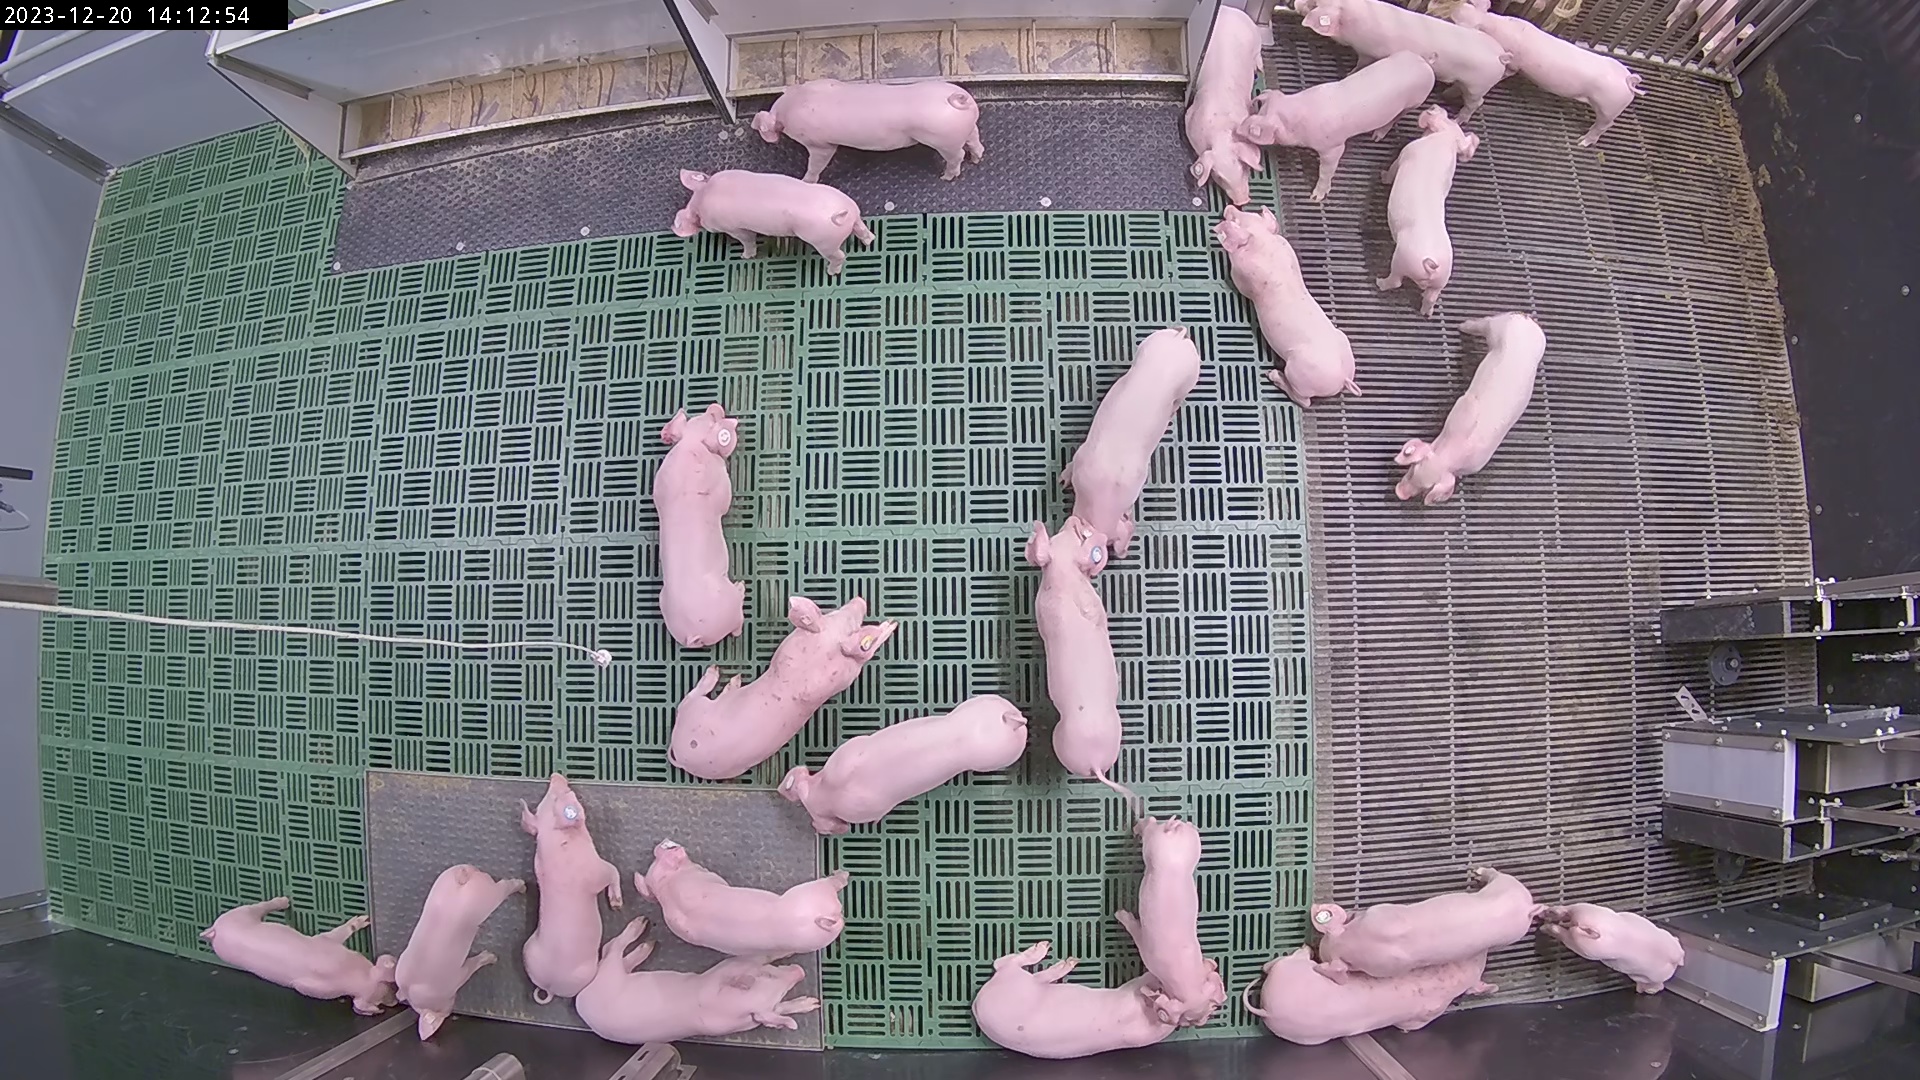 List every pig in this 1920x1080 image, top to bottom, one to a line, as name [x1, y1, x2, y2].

pig [1294, 0, 1515, 126]
pig [1666, 1, 1754, 70]
pig [1451, 2, 1645, 150]
pig [1182, 4, 1265, 208]
pig [1236, 51, 1438, 203]
pig [750, 79, 987, 184]
pig [1373, 102, 1477, 317]
pig [669, 167, 878, 280]
pig [1212, 205, 1361, 410]
pig [1388, 313, 1549, 505]
pig [1054, 321, 1202, 561]
pig [648, 398, 747, 649]
pig [1023, 513, 1131, 794]
pig [666, 593, 900, 780]
pig [776, 691, 1026, 836]
pig [516, 774, 623, 1003]
pig [1112, 815, 1229, 1029]
pig [635, 841, 850, 955]
pig [394, 861, 526, 1038]
pig [1312, 865, 1546, 984]
pig [203, 896, 401, 1017]
pig [1537, 902, 1687, 996]
pig [575, 917, 819, 1046]
pig [971, 942, 1219, 1062]
pig [1241, 943, 1499, 1044]